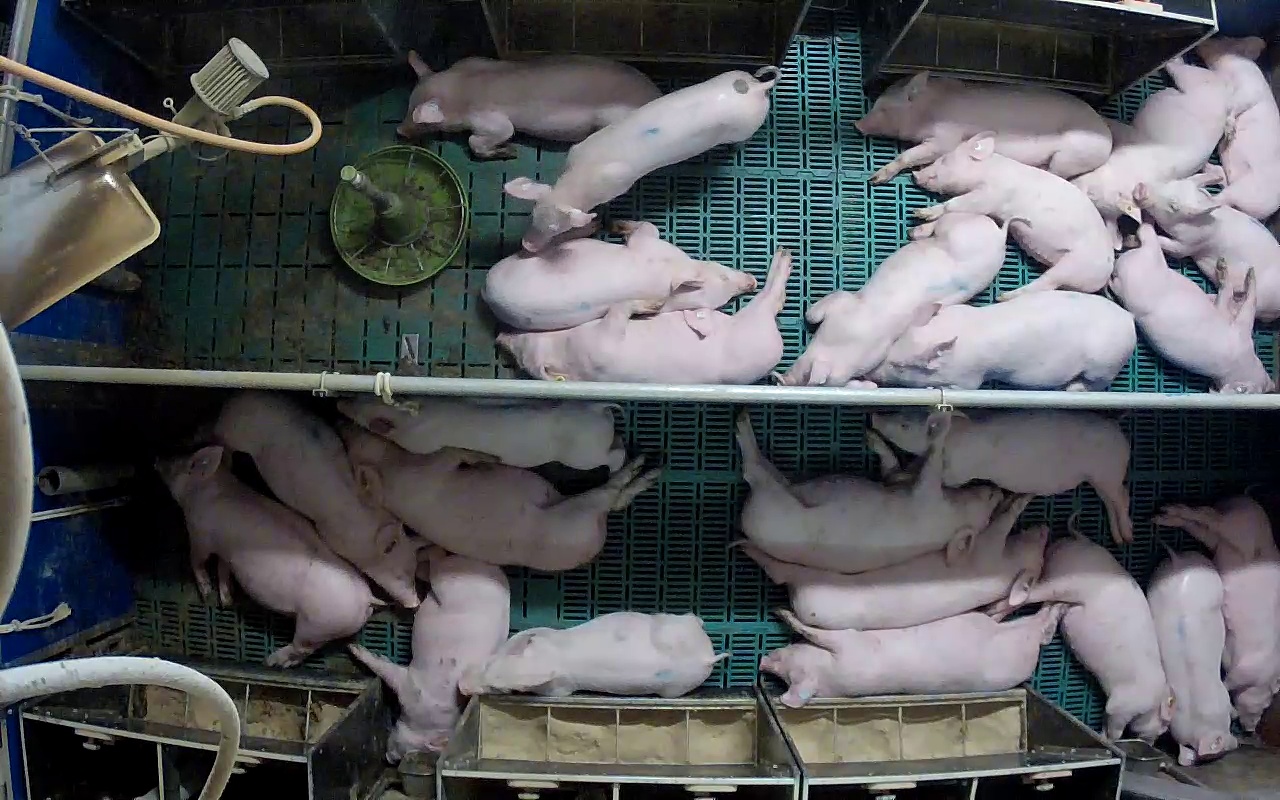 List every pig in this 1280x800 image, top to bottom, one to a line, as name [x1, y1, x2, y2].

pig [1195, 36, 1278, 219]
pig [398, 50, 662, 162]
pig [1066, 56, 1230, 251]
pig [501, 65, 781, 253]
pig [856, 68, 1112, 192]
pig [909, 127, 1118, 299]
pig [1133, 172, 1279, 325]
pig [780, 212, 1032, 390]
pig [1107, 218, 1277, 394]
pig [477, 222, 757, 335]
pig [496, 246, 791, 381]
pig [861, 288, 1140, 390]
pig [207, 390, 432, 611]
pig [333, 392, 630, 478]
pig [870, 410, 1137, 544]
pig [726, 412, 1004, 575]
pig [340, 423, 665, 572]
pig [155, 443, 389, 673]
pig [1153, 482, 1279, 732]
pig [734, 493, 1050, 631]
pig [985, 510, 1177, 746]
pig [1147, 540, 1240, 767]
pig [345, 546, 511, 763]
pig [757, 604, 1067, 709]
pig [457, 610, 730, 698]